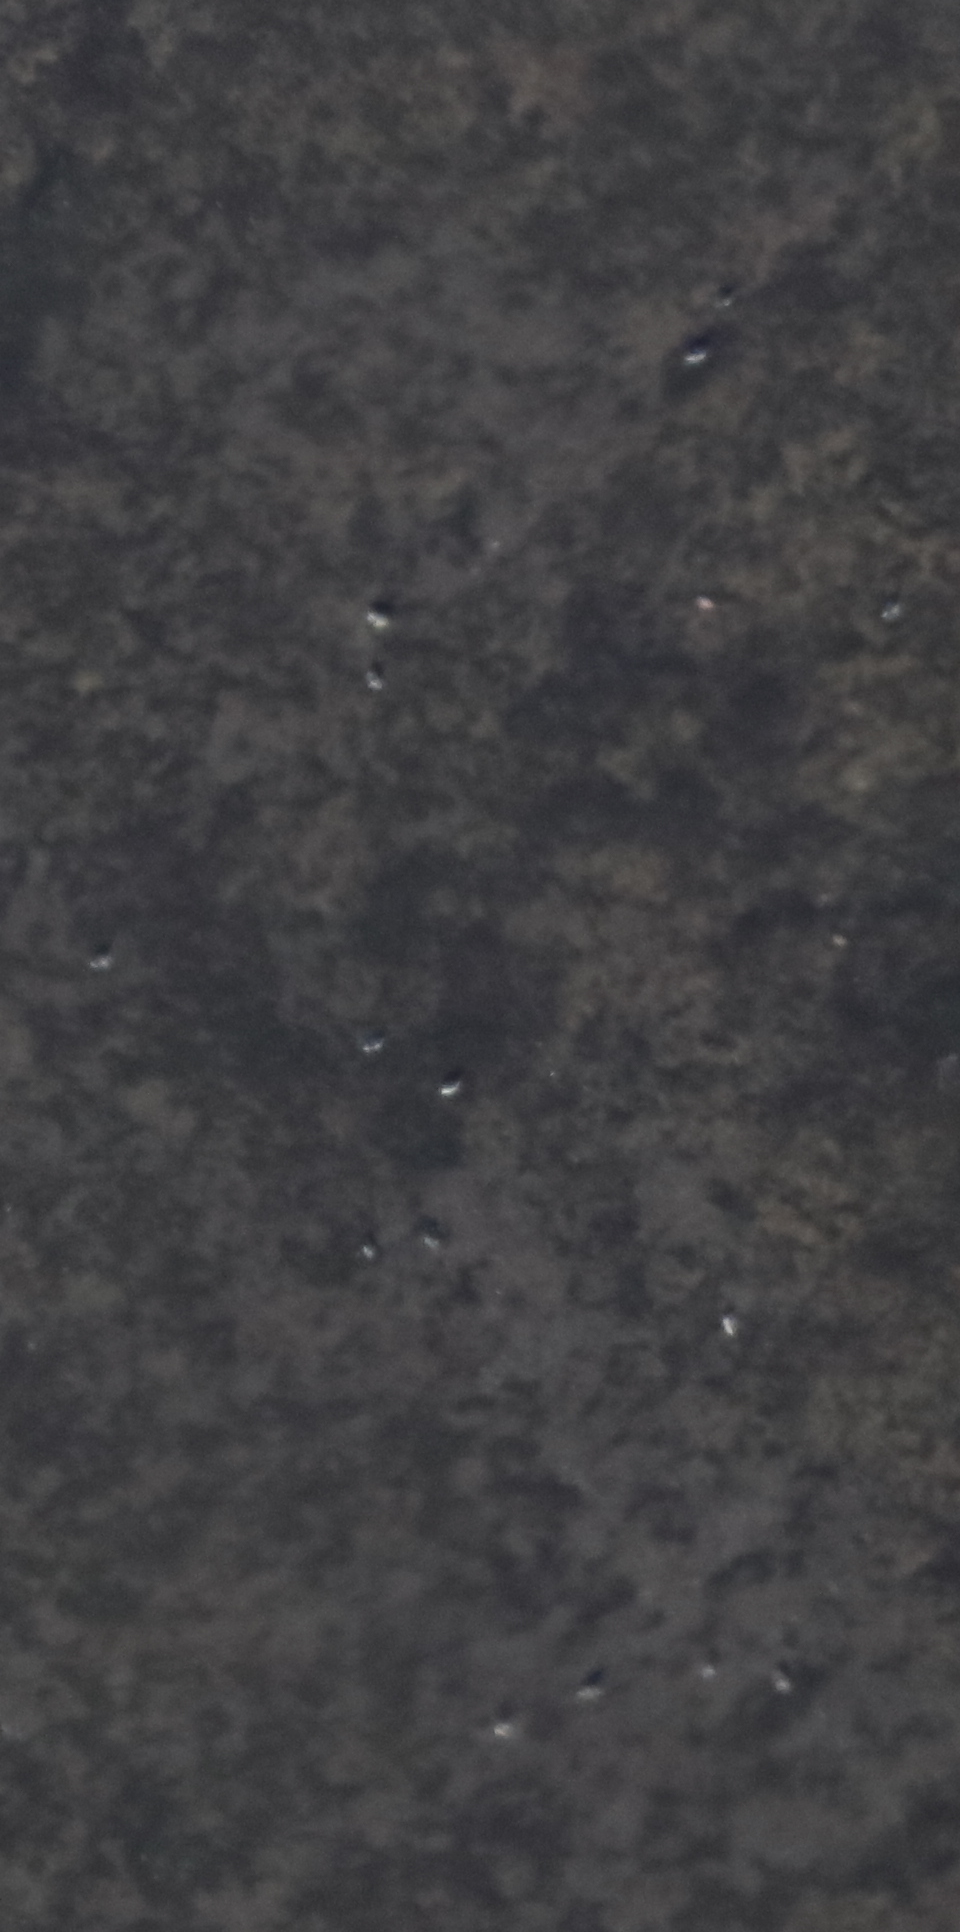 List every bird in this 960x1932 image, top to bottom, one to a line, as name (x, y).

brant (721, 295)
brant (693, 350)
brant (707, 605)
brant (892, 605)
brant (381, 614)
brant (371, 680)
brant (103, 961)
brant (372, 1042)
brant (451, 1084)
brant (431, 1240)
brant (375, 1250)
brant (731, 1320)
brant (710, 1669)
brant (782, 1678)
brant (585, 1689)
brant (509, 1727)